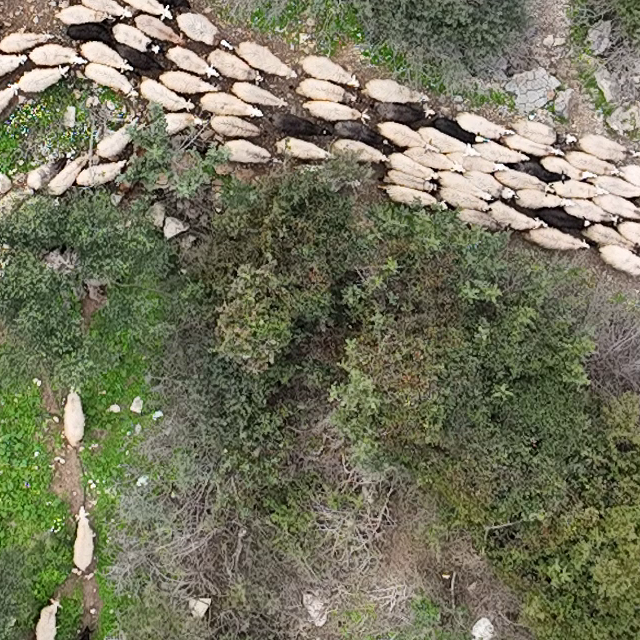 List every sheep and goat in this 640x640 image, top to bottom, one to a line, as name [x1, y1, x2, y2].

sheep [80, 0, 133, 19]
sheep [118, 0, 174, 21]
sheep [136, 0, 192, 10]
sheep [55, 4, 115, 24]
sheep [176, 12, 234, 51]
sheep [135, 14, 191, 45]
sheep [112, 22, 158, 54]
sheep [69, 24, 115, 47]
sheep [0, 33, 54, 53]
sheep [80, 40, 134, 73]
sheep [236, 40, 298, 79]
sheep [115, 43, 165, 69]
sheep [27, 44, 89, 66]
sheep [166, 46, 220, 78]
sheep [207, 48, 264, 86]
sheep [0, 54, 26, 80]
sheep [303, 54, 361, 88]
sheep [85, 62, 137, 98]
sheep [17, 64, 71, 94]
sheep [158, 70, 219, 92]
sheep [141, 75, 196, 111]
sheep [295, 78, 359, 104]
sheep [365, 78, 430, 103]
sheep [232, 81, 290, 108]
sheep [0, 83, 19, 122]
sheep [200, 91, 264, 118]
sheep [302, 100, 371, 124]
sheep [375, 102, 434, 122]
sheep [142, 111, 203, 140]
sheep [457, 111, 515, 138]
sheep [270, 112, 333, 137]
sheep [210, 115, 270, 137]
sheep [97, 117, 137, 157]
sheep [435, 117, 490, 143]
sheep [508, 118, 576, 146]
sheep [333, 121, 394, 149]
sheep [377, 121, 440, 154]
sheep [416, 127, 481, 156]
sheep [578, 133, 639, 161]
sheep [500, 134, 565, 157]
sheep [277, 137, 338, 161]
sheep [331, 137, 390, 162]
sheep [220, 138, 283, 165]
sheep [471, 142, 530, 162]
sheep [403, 148, 466, 174]
sheep [565, 150, 622, 175]
sheep [383, 152, 440, 180]
sheep [446, 152, 508, 170]
sheep [49, 153, 91, 195]
sheep [541, 156, 597, 180]
sheep [76, 159, 127, 186]
sheep [620, 163, 639, 192]
sheep [526, 168, 570, 182]
sheep [383, 170, 439, 192]
sheep [437, 170, 493, 201]
sheep [463, 170, 519, 199]
sheep [494, 170, 553, 193]
sheep [587, 175, 639, 197]
sheep [549, 180, 610, 197]
sheep [378, 186, 449, 211]
sheep [439, 186, 491, 212]
sheep [515, 189, 577, 208]
sheep [594, 194, 639, 221]
sheep [565, 198, 623, 225]
sheep [490, 200, 547, 229]
sheep [456, 207, 509, 231]
sheep [536, 211, 592, 231]
sheep [617, 220, 639, 254]
sheep [580, 223, 639, 253]
sheep [525, 226, 589, 249]
sheep [599, 244, 639, 280]
sheep [62, 386, 84, 447]
sheep [72, 508, 95, 572]
sheep [35, 601, 61, 636]